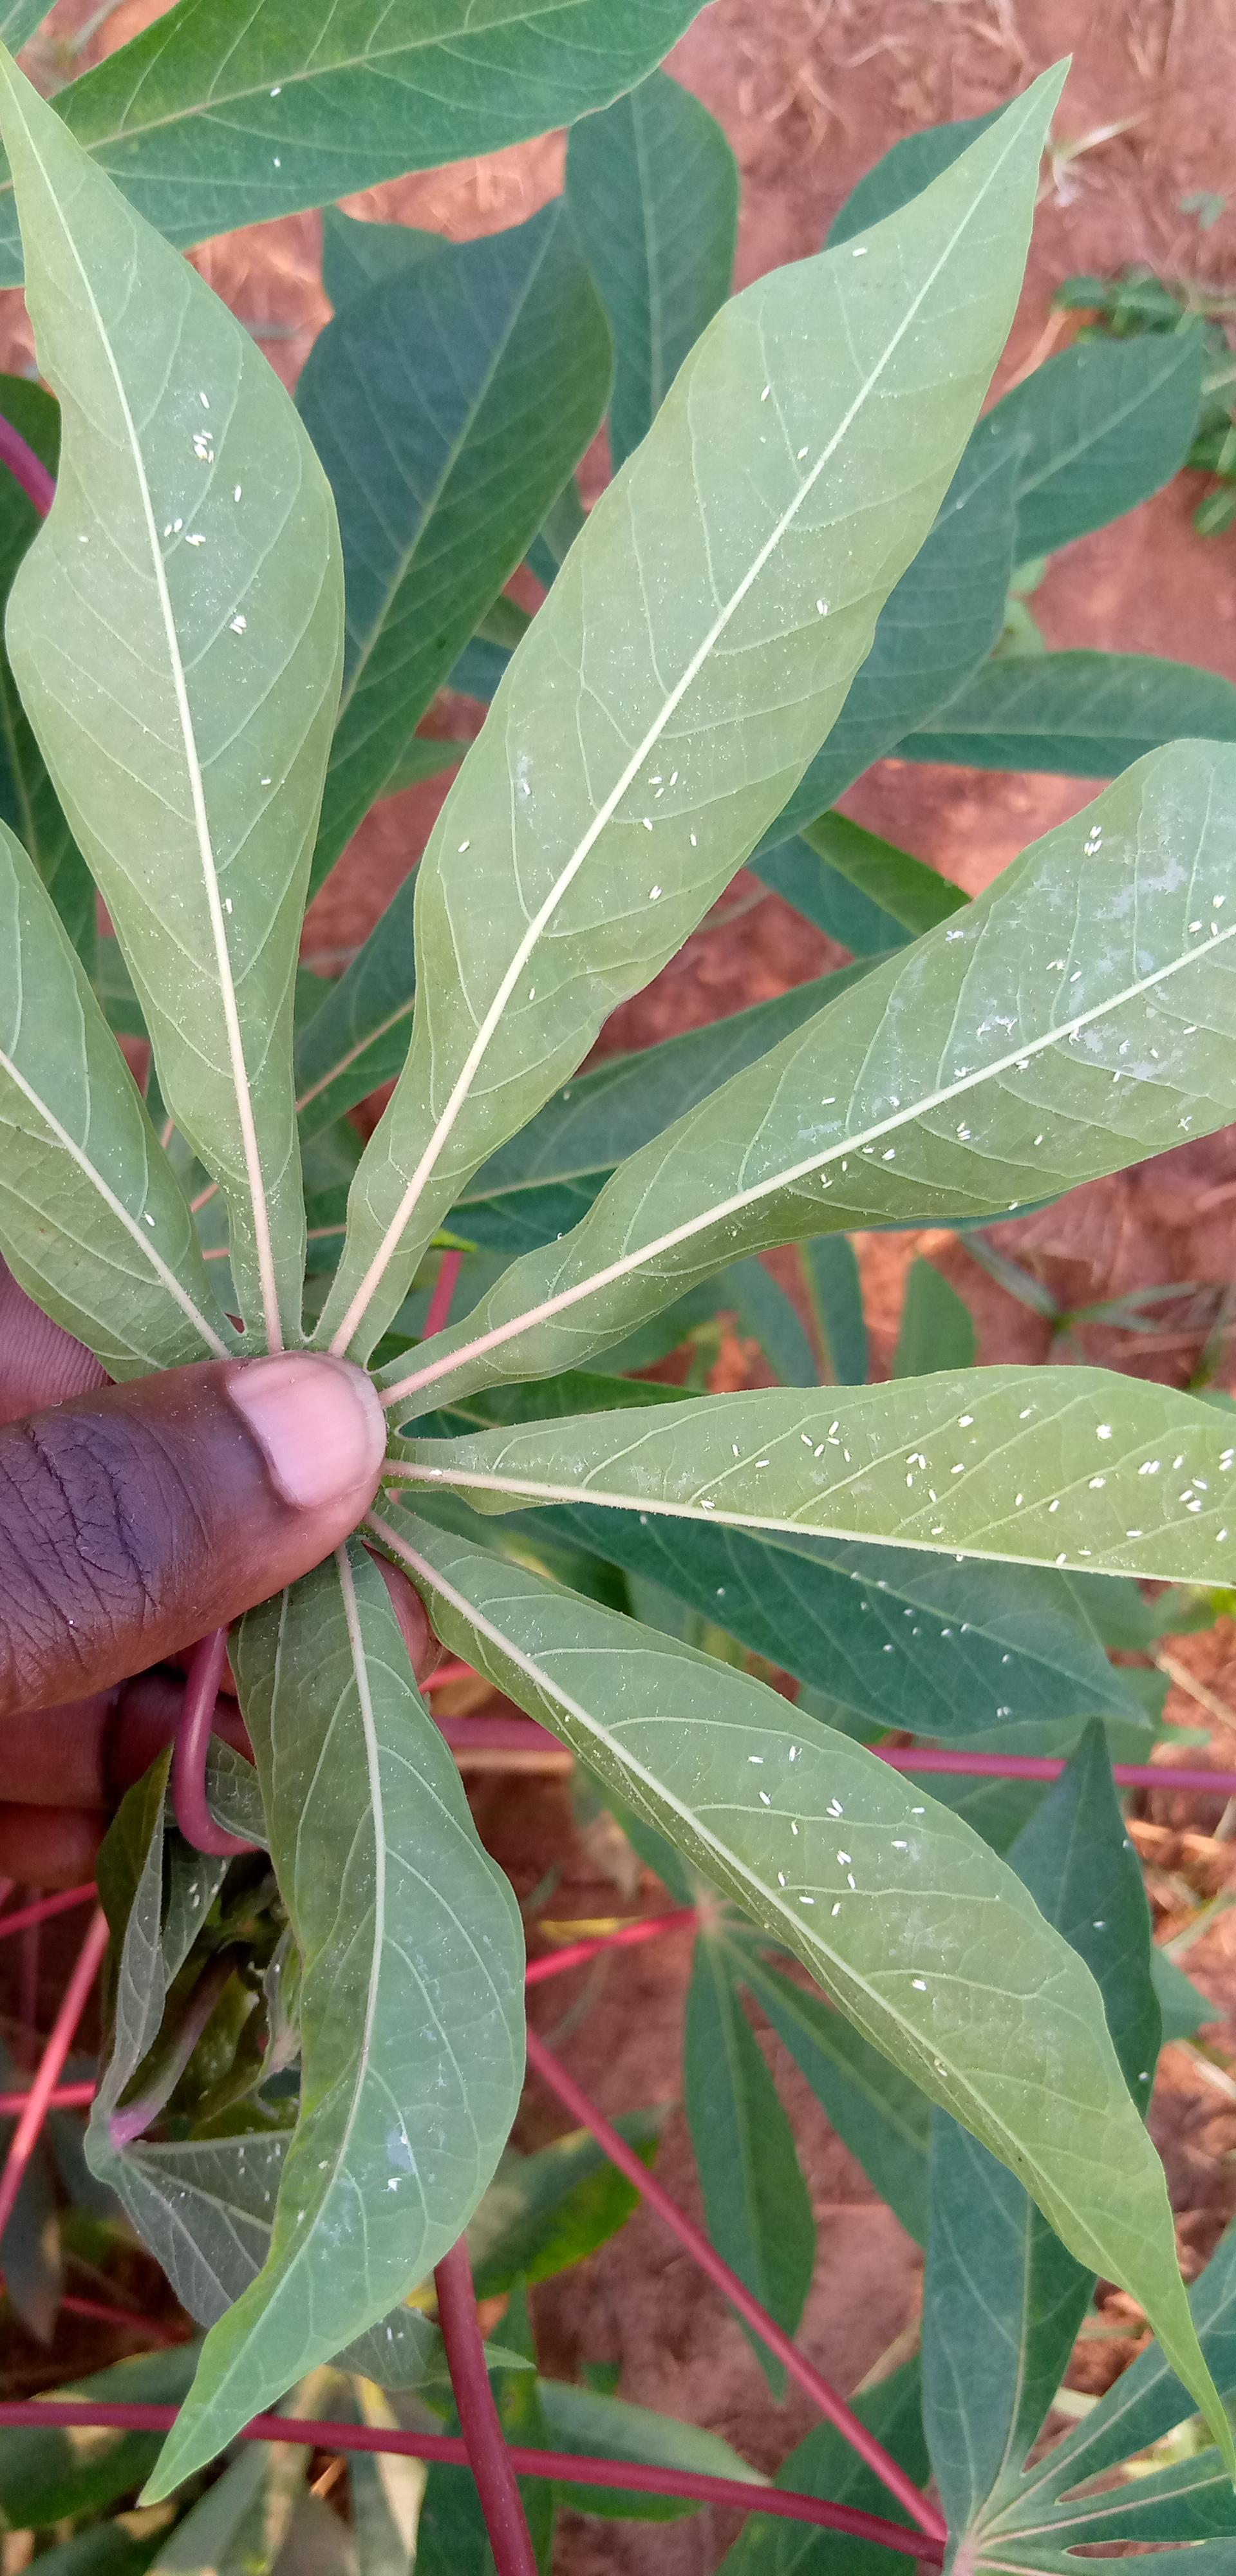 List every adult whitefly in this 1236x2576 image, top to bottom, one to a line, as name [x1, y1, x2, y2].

whitefly [268, 85, 282, 99]
whitefly [272, 155, 284, 170]
whitefly [848, 243, 868, 262]
whitefly [754, 383, 778, 402]
whitefly [195, 384, 213, 413]
whitefly [187, 428, 219, 445]
whitefly [189, 440, 217, 465]
whitefly [791, 443, 815, 466]
whitefly [229, 484, 248, 507]
whitefly [169, 515, 185, 536]
whitefly [158, 522, 172, 543]
whitefly [180, 530, 212, 551]
whitefly [74, 532, 93, 547]
whitefly [811, 594, 832, 621]
whitefly [224, 609, 250, 639]
whitefly [666, 767, 680, 786]
whitefly [645, 771, 662, 787]
whitefly [254, 773, 276, 791]
whitefly [518, 775, 537, 800]
whitefly [653, 783, 668, 800]
whitefly [637, 814, 657, 837]
whitefly [1087, 822, 1103, 838]
whitefly [685, 829, 705, 848]
whitefly [454, 838, 474, 855]
whitefly [1083, 838, 1104, 859]
whitefly [645, 883, 666, 904]
whitefly [1210, 892, 1226, 911]
whitefly [218, 895, 238, 918]
whitefly [1188, 919, 1204, 935]
whitefly [1210, 920, 1221, 937]
whitefly [944, 927, 964, 943]
whitefly [1056, 958, 1065, 974]
whitefly [1044, 960, 1056, 973]
whitefly [1067, 969, 1084, 982]
whitefly [525, 985, 542, 1008]
whitefly [992, 1014, 1018, 1036]
whitefly [973, 1020, 992, 1037]
whitefly [1179, 1021, 1198, 1041]
whitefly [1065, 1025, 1083, 1045]
whitefly [1116, 1039, 1132, 1057]
whitefly [1148, 1043, 1166, 1062]
whitefly [1013, 1057, 1030, 1075]
whitefly [948, 1061, 969, 1084]
whitefly [1109, 1064, 1127, 1086]
whitefly [885, 1091, 904, 1110]
whitefly [818, 1094, 836, 1109]
whitefly [1176, 1113, 1195, 1139]
whitefly [949, 1118, 977, 1148]
whitefly [1030, 1130, 1045, 1147]
whitefly [857, 1142, 876, 1159]
whitefly [878, 1146, 899, 1166]
whitefly [836, 1155, 852, 1176]
whitefly [815, 1168, 836, 1194]
whitefly [1005, 1198, 1022, 1217]
whitefly [137, 1209, 160, 1228]
whitefly [1016, 1406, 1035, 1420]
whitefly [955, 1412, 975, 1429]
whitefly [825, 1417, 843, 1435]
whitefly [1093, 1423, 1116, 1441]
whitefly [798, 1432, 814, 1447]
whitefly [826, 1435, 843, 1446]
whitefly [730, 1441, 741, 1458]
whitefly [812, 1443, 825, 1461]
whitefly [1217, 1446, 1236, 1459]
whitefly [841, 1448, 855, 1464]
whitefly [904, 1452, 919, 1465]
whitefly [917, 1453, 930, 1471]
whitefly [1170, 1454, 1185, 1470]
whitefly [1149, 1457, 1162, 1475]
whitefly [753, 1458, 772, 1468]
whitefly [1136, 1459, 1149, 1477]
whitefly [1217, 1459, 1235, 1472]
whitefly [948, 1461, 966, 1474]
whitefly [427, 1468, 445, 1478]
whitefly [904, 1472, 915, 1488]
whitefly [1086, 1473, 1107, 1491]
whitefly [1190, 1475, 1209, 1490]
whitefly [926, 1487, 941, 1504]
whitefly [1179, 1487, 1194, 1501]
whitefly [1014, 1491, 1024, 1508]
whitefly [699, 1497, 720, 1510]
whitefly [1046, 1498, 1061, 1513]
whitefly [1184, 1499, 1203, 1513]
whitefly [636, 1512, 650, 1525]
whitefly [928, 1524, 947, 1537]
whitefly [1213, 1526, 1229, 1543]
whitefly [1122, 1526, 1144, 1539]
whitefly [1076, 1546, 1093, 1558]
whitefly [1053, 1551, 1068, 1566]
whitefly [951, 1553, 966, 1563]
whitefly [848, 1569, 862, 1581]
whitefly [875, 1578, 889, 1591]
whitefly [713, 1584, 726, 1598]
whitefly [859, 1598, 869, 1613]
whitefly [901, 1607, 913, 1617]
whitefly [959, 1621, 971, 1635]
whitefly [910, 1625, 920, 1635]
whitefly [939, 1627, 951, 1639]
whitefly [882, 1643, 892, 1653]
whitefly [1001, 1653, 1011, 1665]
whitefly [1002, 1704, 1014, 1717]
whitefly [995, 1707, 1003, 1719]
whitefly [563, 1713, 574, 1724]
whitefly [785, 1743, 804, 1763]
whitefly [746, 1754, 765, 1766]
whitefly [757, 1788, 773, 1808]
whitefly [821, 1797, 845, 1819]
whitefly [910, 1805, 926, 1817]
whitefly [788, 1819, 803, 1837]
whitefly [889, 1837, 911, 1851]
whitefly [1121, 1837, 1134, 1852]
whitefly [834, 1849, 855, 1865]
whitefly [217, 1857, 229, 1874]
whitefly [776, 1870, 789, 1888]
whitefly [847, 1870, 858, 1890]
whitefly [186, 1882, 199, 1893]
whitefly [209, 1882, 219, 1895]
whitefly [192, 1894, 201, 1910]
whitefly [796, 1894, 817, 1906]
whitefly [830, 1897, 844, 1918]
whitefly [1091, 1917, 1107, 1931]
whitefly [272, 1961, 286, 1975]
whitefly [910, 1976, 932, 1995]
whitefly [1138, 2069, 1152, 2085]
whitefly [273, 2138, 288, 2159]
whitefly [235, 2144, 248, 2156]
whitefly [264, 2153, 276, 2165]
whitefly [317, 2159, 332, 2170]
whitefly [236, 2164, 247, 2175]
whitefly [383, 2173, 403, 2193]
whitefly [259, 2188, 274, 2202]
whitefly [295, 2207, 308, 2227]
whitefly [384, 2324, 394, 2342]
whitefly [396, 2329, 406, 2340]